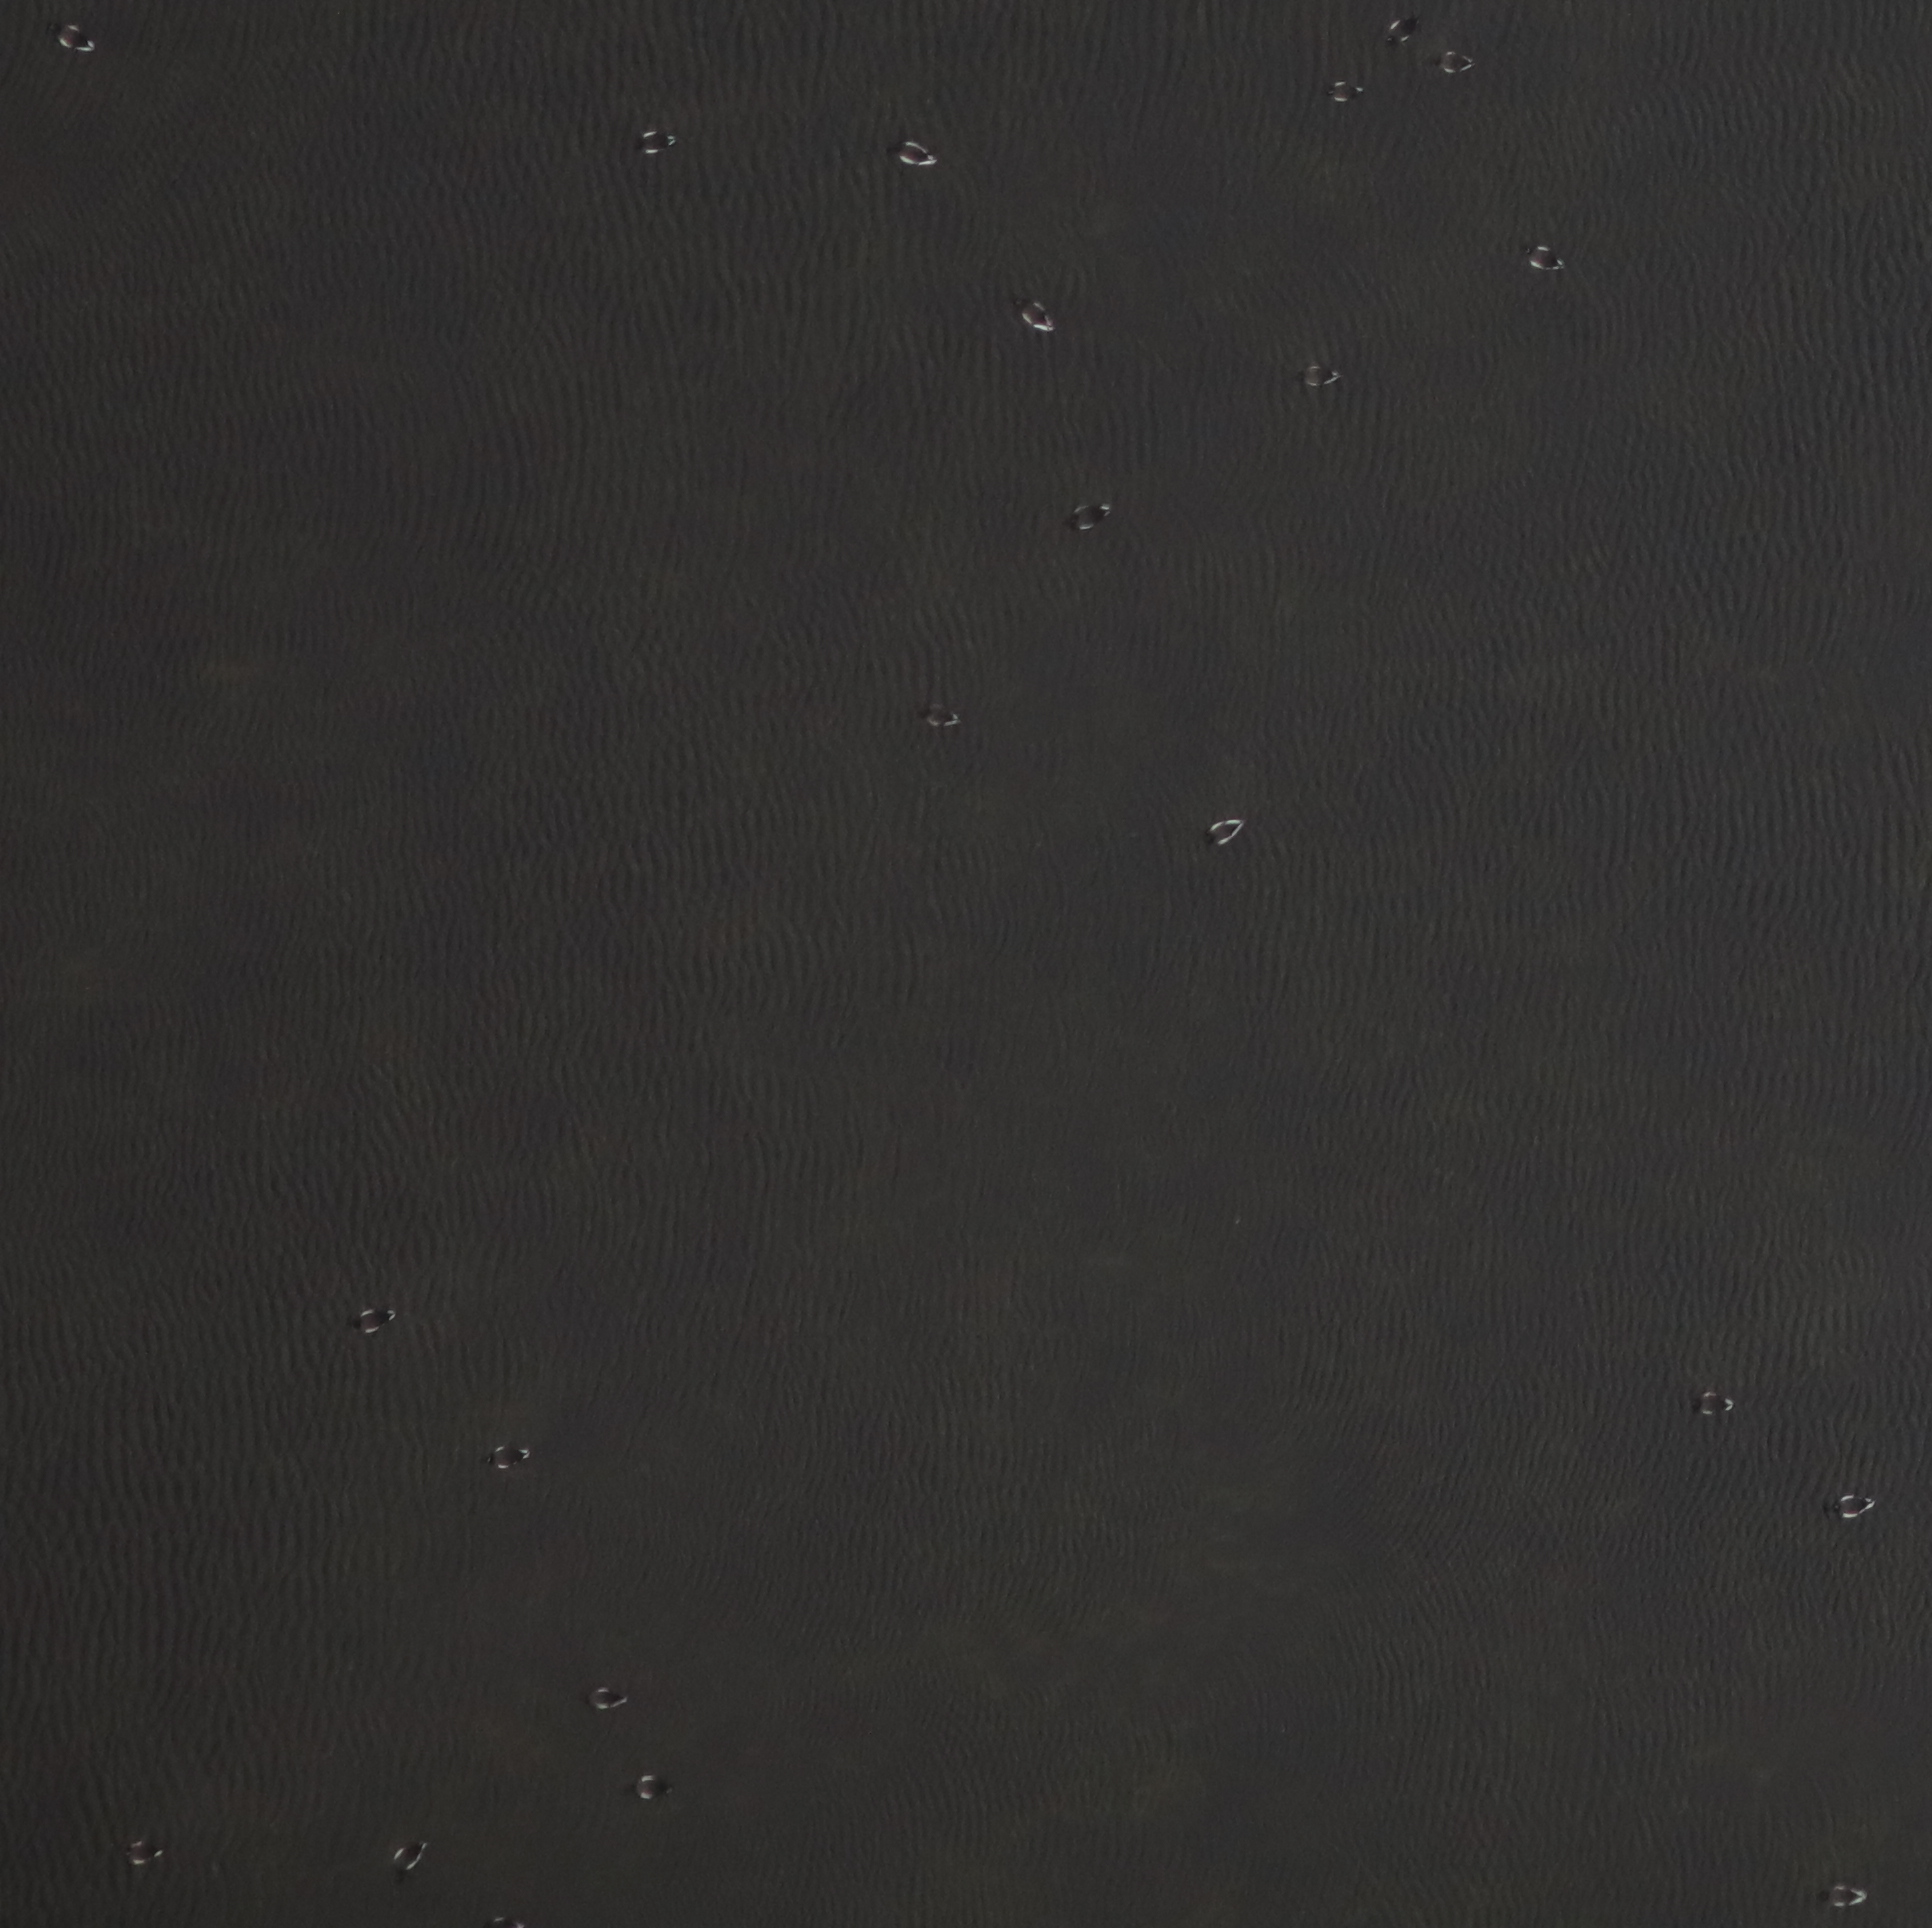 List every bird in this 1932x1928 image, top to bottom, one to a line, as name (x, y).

brant (1400, 32)
brant (74, 38)
brant (1453, 61)
brant (1342, 91)
brant (655, 141)
brant (915, 151)
brant (1543, 258)
brant (1034, 315)
brant (1320, 375)
brant (1089, 515)
brant (940, 719)
brant (1223, 833)
brant (373, 1317)
brant (1712, 1402)
brant (505, 1457)
brant (1851, 1505)
brant (606, 1698)
brant (650, 1787)
brant (142, 1850)
brant (409, 1857)
brant (1841, 1895)